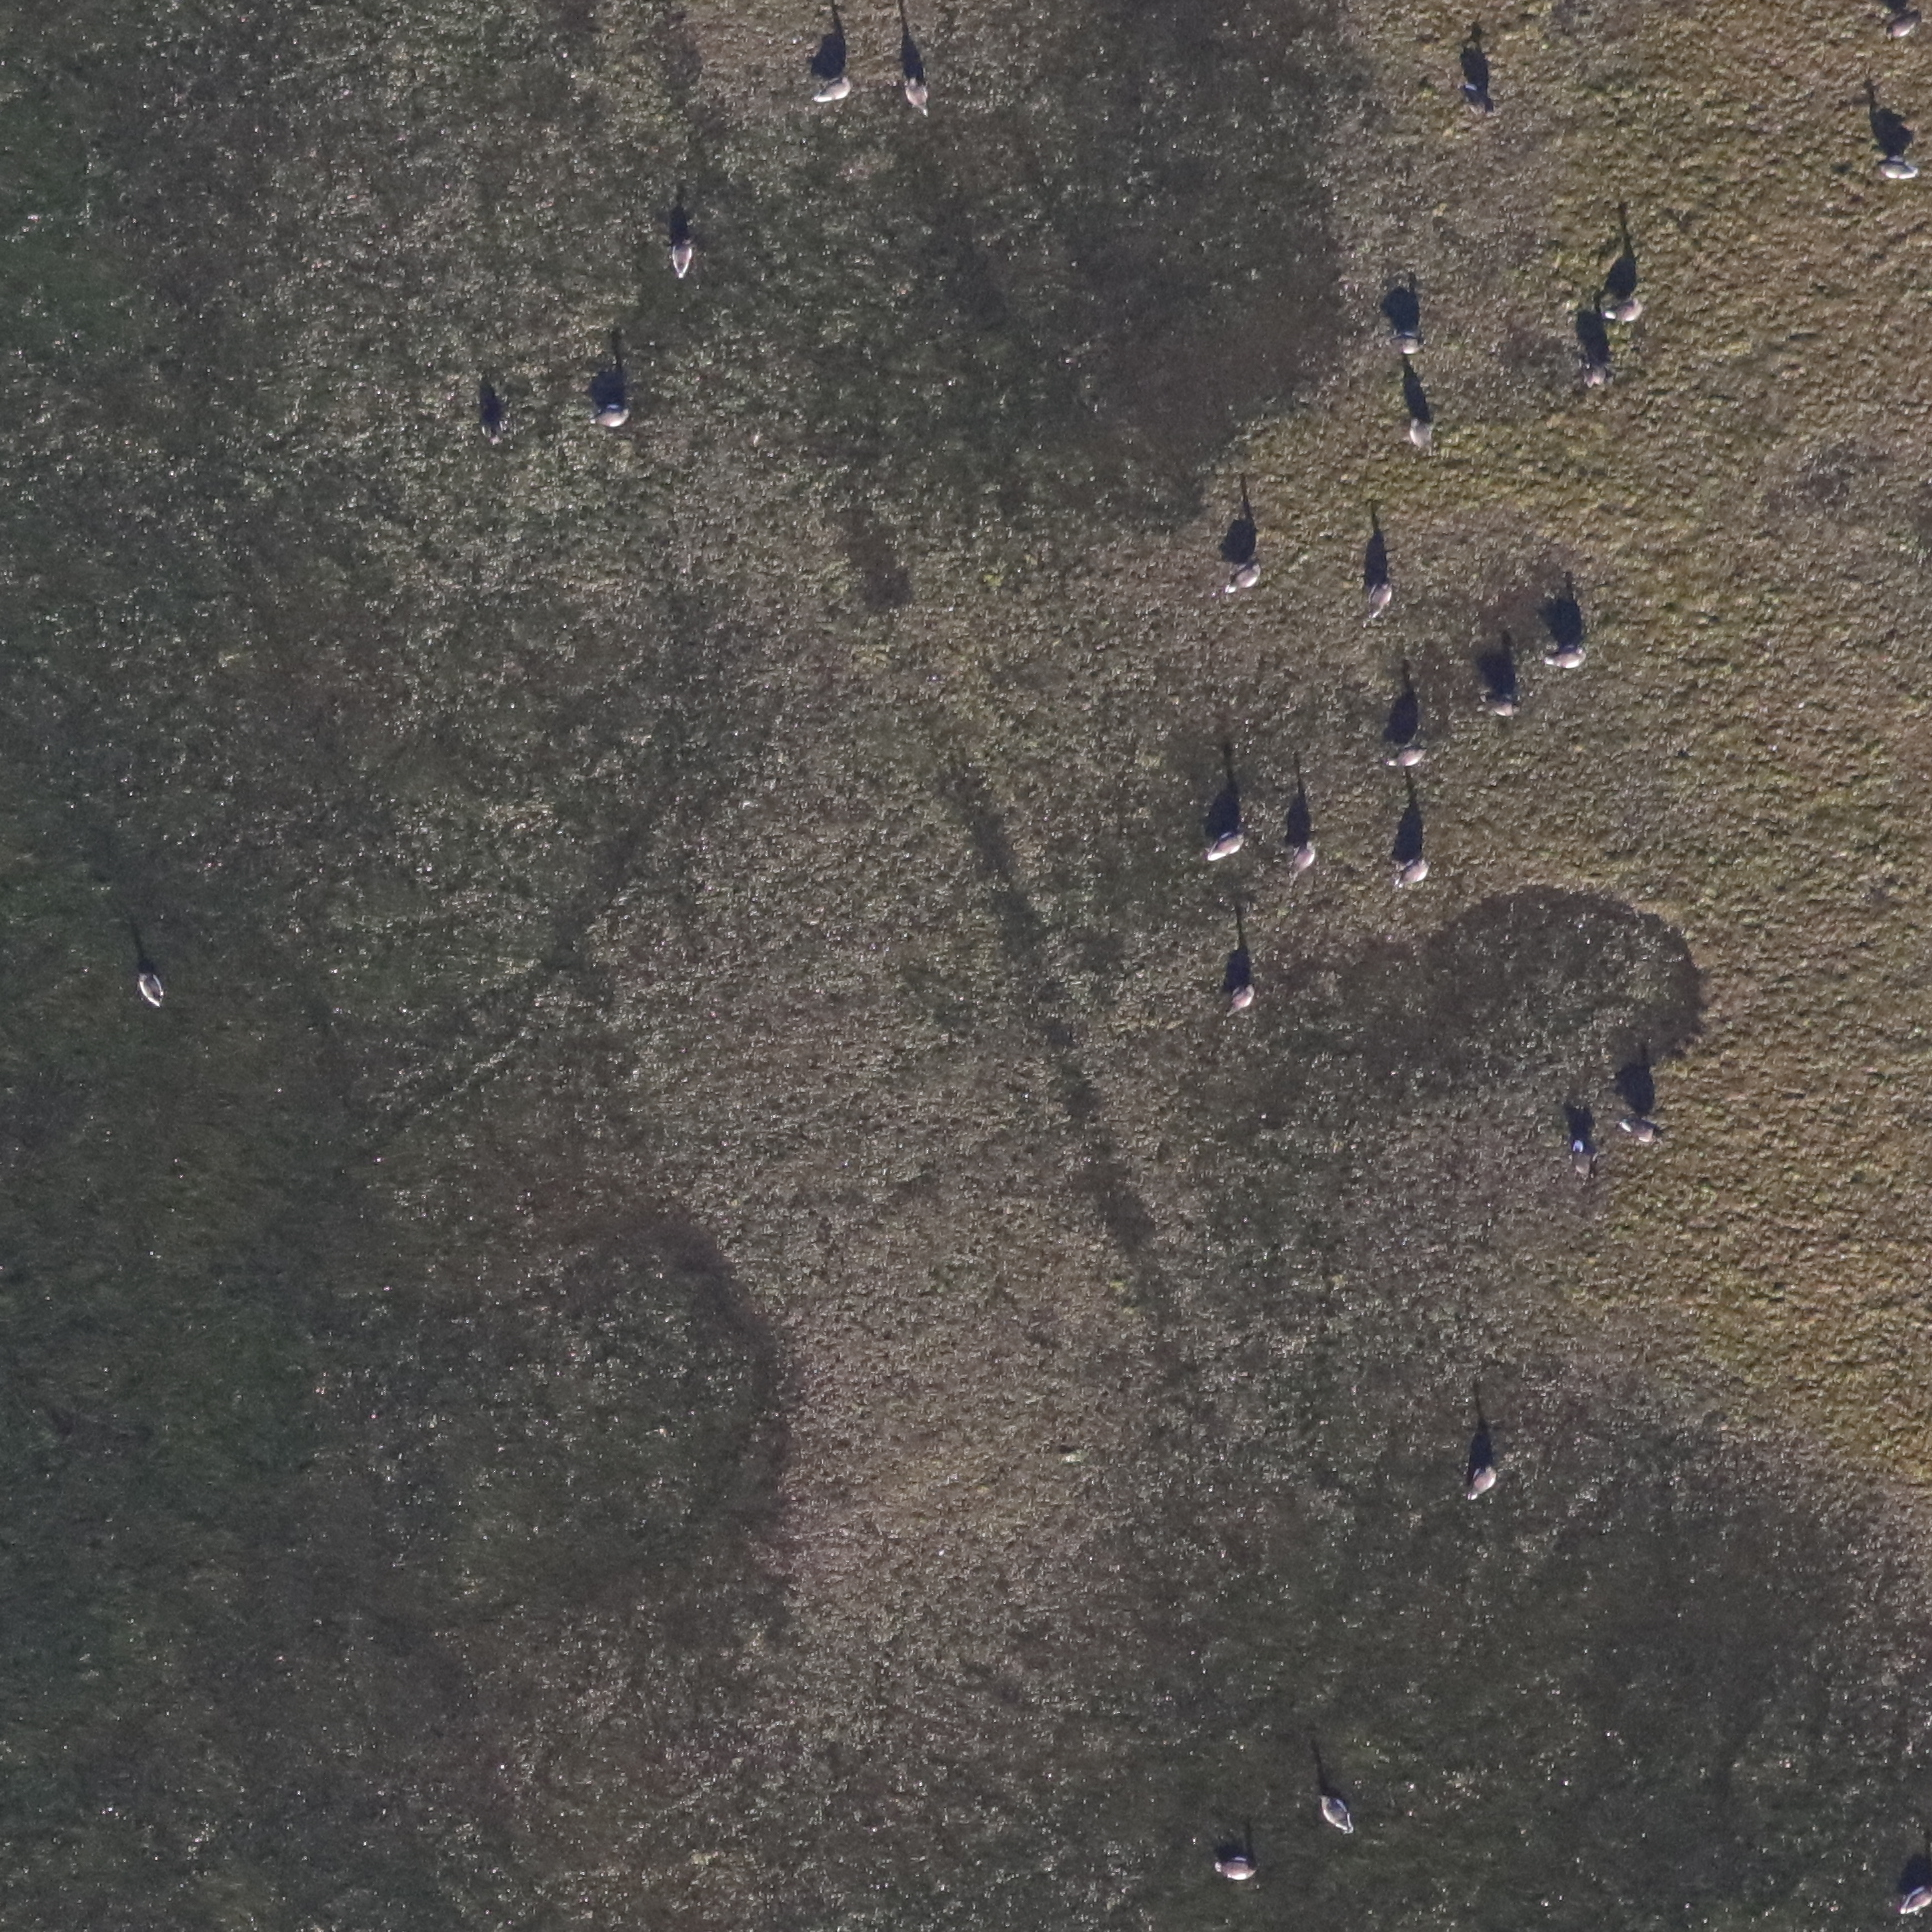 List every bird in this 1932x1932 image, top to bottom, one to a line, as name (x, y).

brant (1898, 28)
brant (834, 90)
brant (916, 96)
brant (1477, 105)
brant (1892, 171)
brant (678, 258)
brant (1631, 314)
brant (1410, 341)
brant (1598, 375)
brant (612, 418)
brant (494, 428)
brant (1423, 428)
brant (1244, 577)
brant (1379, 598)
brant (1570, 659)
brant (1503, 705)
brant (1408, 756)
brant (1226, 845)
brant (1303, 857)
brant (1412, 873)
brant (151, 986)
brant (1242, 1002)
brant (1645, 1137)
brant (1579, 1165)
brant (1482, 1482)
brant (1334, 1812)
brant (1236, 1867)
brant (1918, 1898)